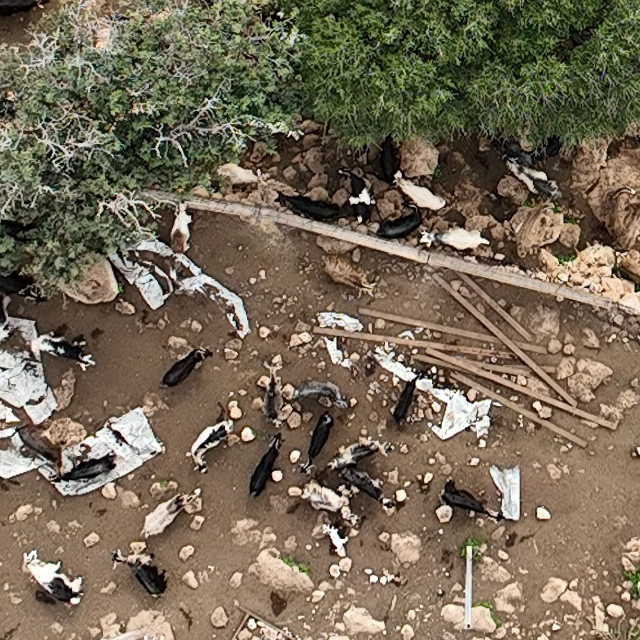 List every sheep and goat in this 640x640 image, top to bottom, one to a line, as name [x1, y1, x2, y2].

goat [0, 0, 49, 16]
goat [380, 132, 398, 183]
goat [490, 136, 532, 167]
goat [502, 155, 561, 199]
goat [217, 164, 271, 187]
goat [338, 165, 372, 223]
goat [393, 171, 445, 209]
goat [605, 185, 636, 237]
goat [272, 190, 341, 221]
goat [614, 196, 639, 250]
goat [170, 200, 192, 253]
goat [375, 201, 422, 238]
goat [516, 202, 554, 258]
goat [418, 228, 490, 250]
goat [613, 252, 639, 288]
goat [321, 254, 376, 299]
goat [0, 266, 49, 304]
goat [0, 294, 14, 342]
goat [32, 331, 94, 373]
goat [159, 344, 213, 388]
goat [262, 360, 284, 420]
goat [391, 370, 422, 427]
goat [289, 381, 346, 409]
goat [299, 411, 334, 475]
goat [191, 418, 232, 474]
goat [17, 422, 64, 482]
goat [248, 432, 281, 499]
goat [326, 440, 390, 469]
goat [48, 449, 115, 483]
goat [339, 468, 383, 498]
goat [441, 478, 504, 524]
goat [300, 479, 360, 527]
goat [141, 487, 200, 539]
goat [322, 523, 346, 555]
goat [24, 549, 84, 605]
goat [112, 549, 167, 599]